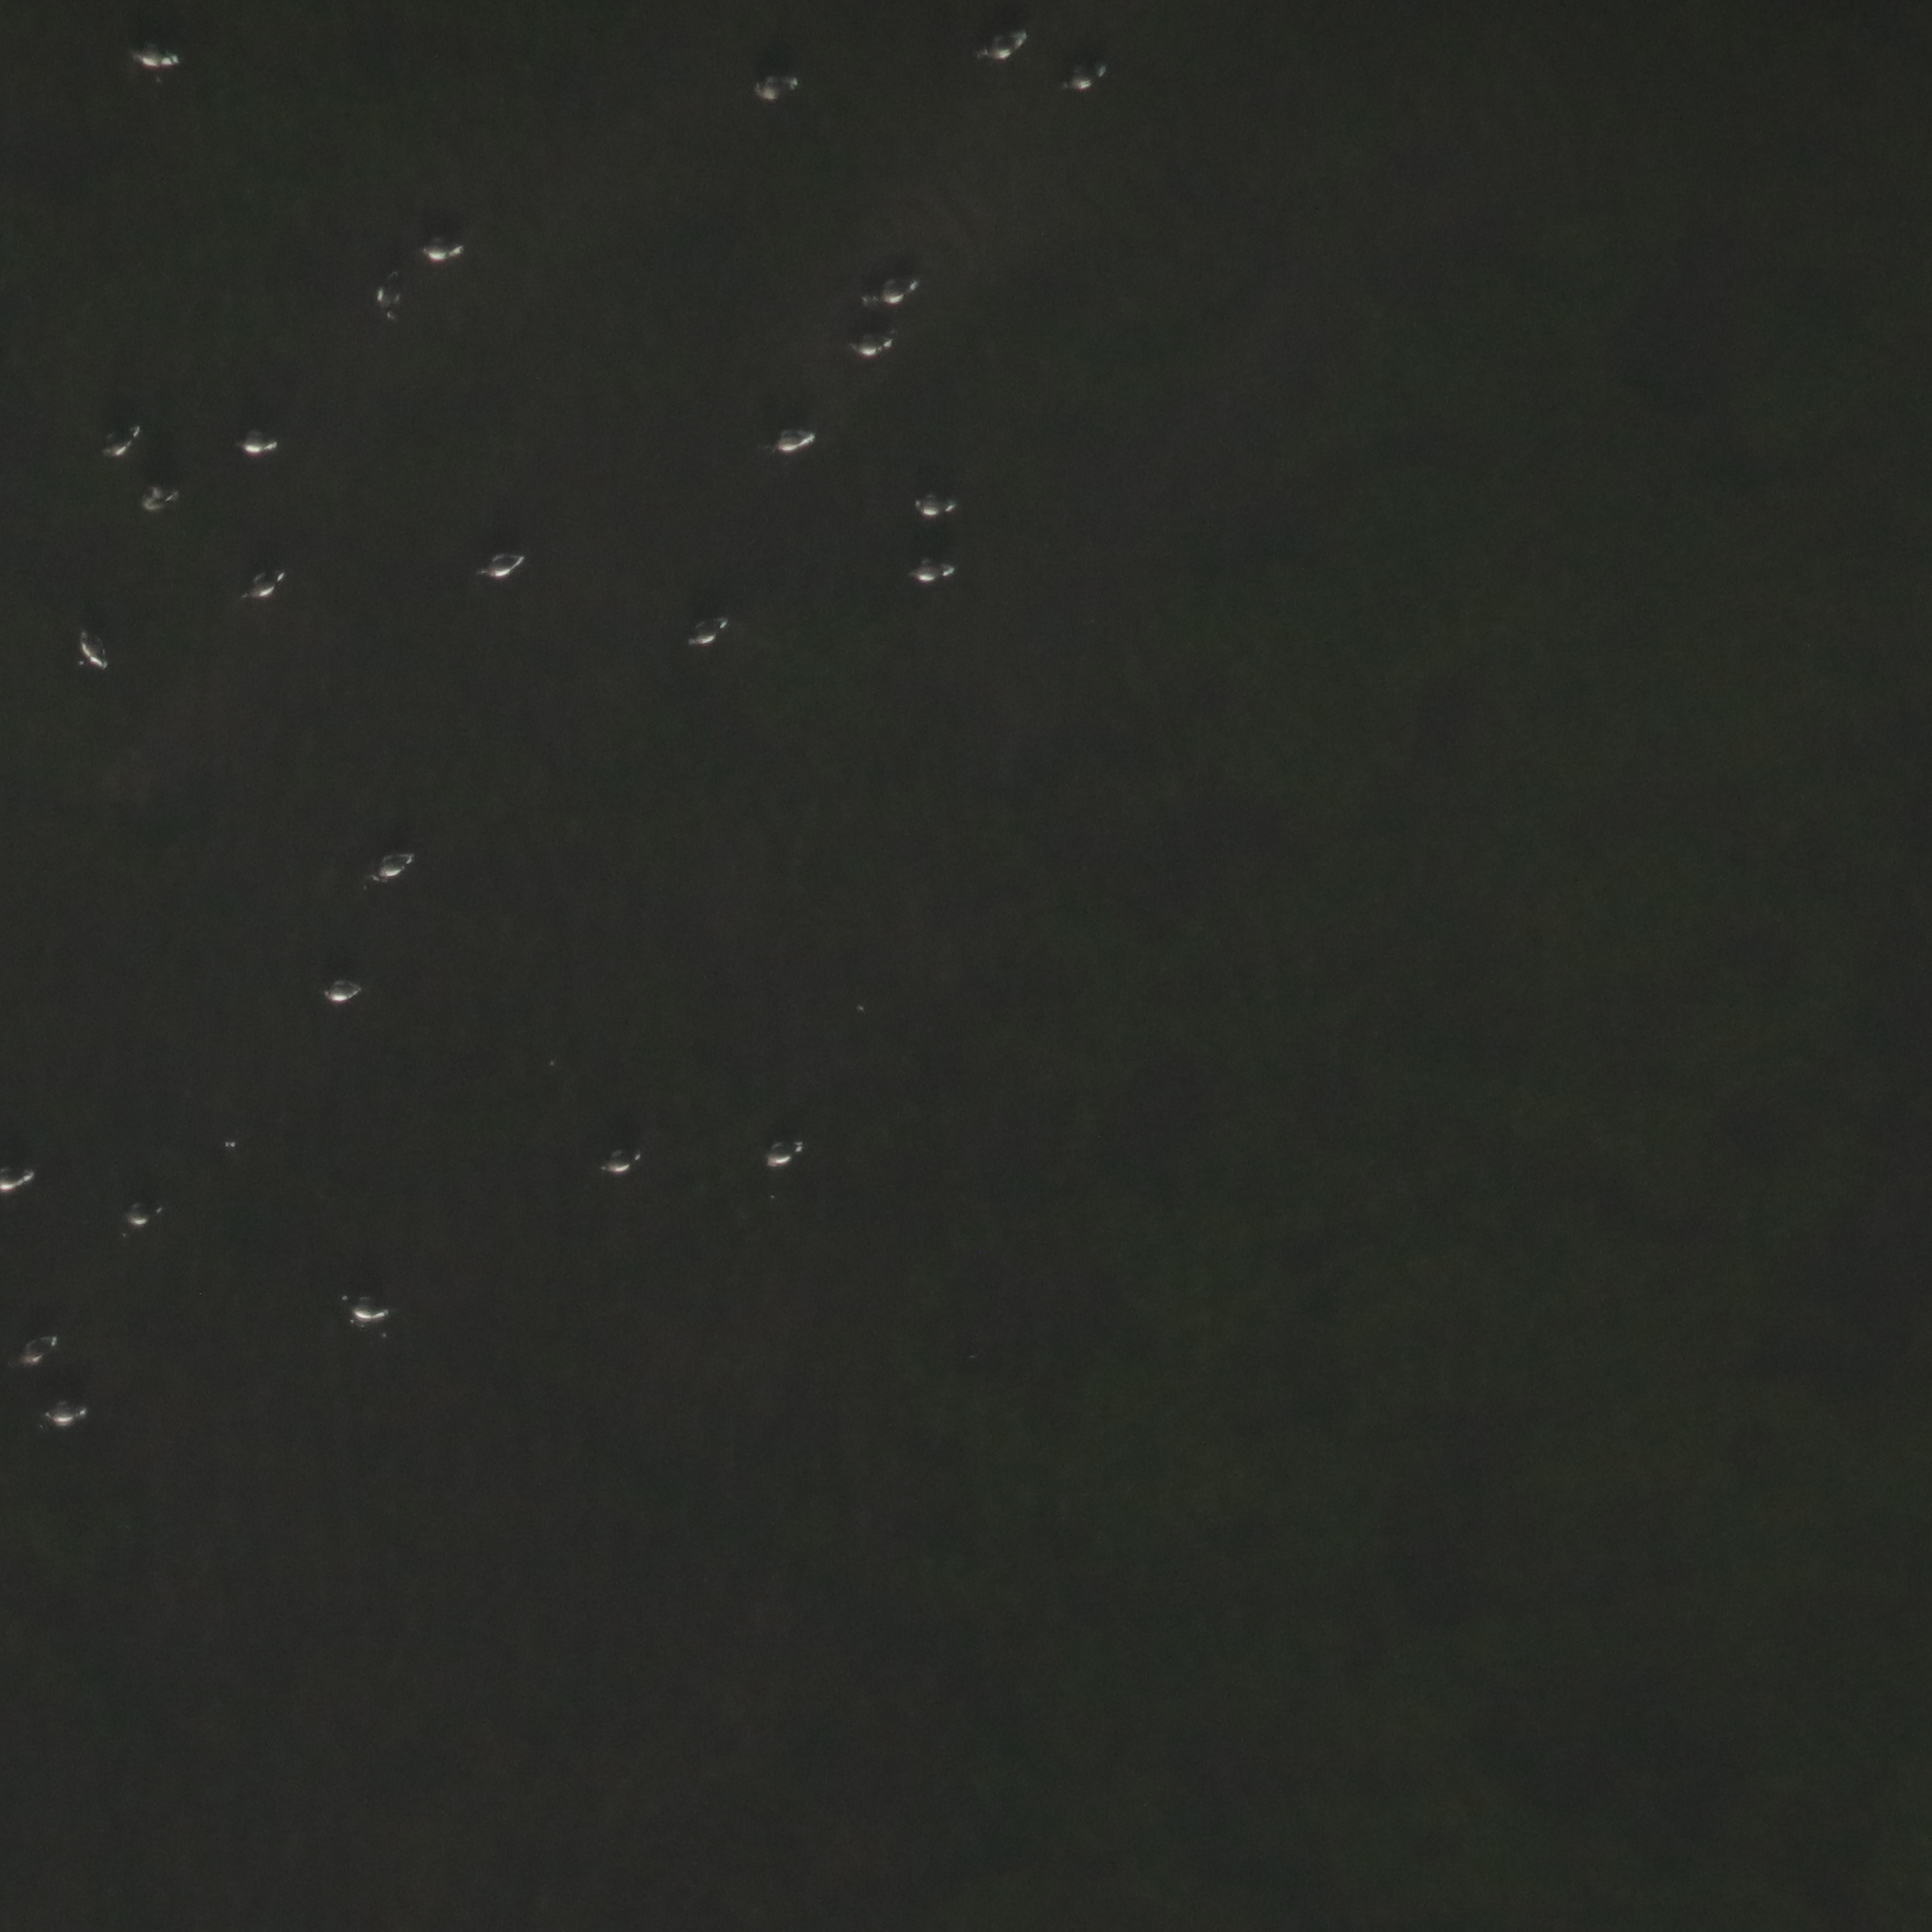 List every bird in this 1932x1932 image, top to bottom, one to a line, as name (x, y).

brant (1006, 41)
brant (150, 55)
brant (1084, 76)
brant (770, 89)
brant (442, 248)
brant (898, 292)
brant (389, 294)
brant (870, 345)
brant (794, 439)
brant (117, 441)
brant (257, 445)
brant (154, 498)
brant (933, 503)
brant (501, 565)
brant (932, 571)
brant (262, 585)
brant (707, 630)
brant (90, 647)
brant (392, 865)
brant (343, 990)
brant (781, 1154)
brant (620, 1161)
brant (12, 1178)
brant (139, 1215)
brant (365, 1303)
brant (39, 1350)
brant (63, 1412)